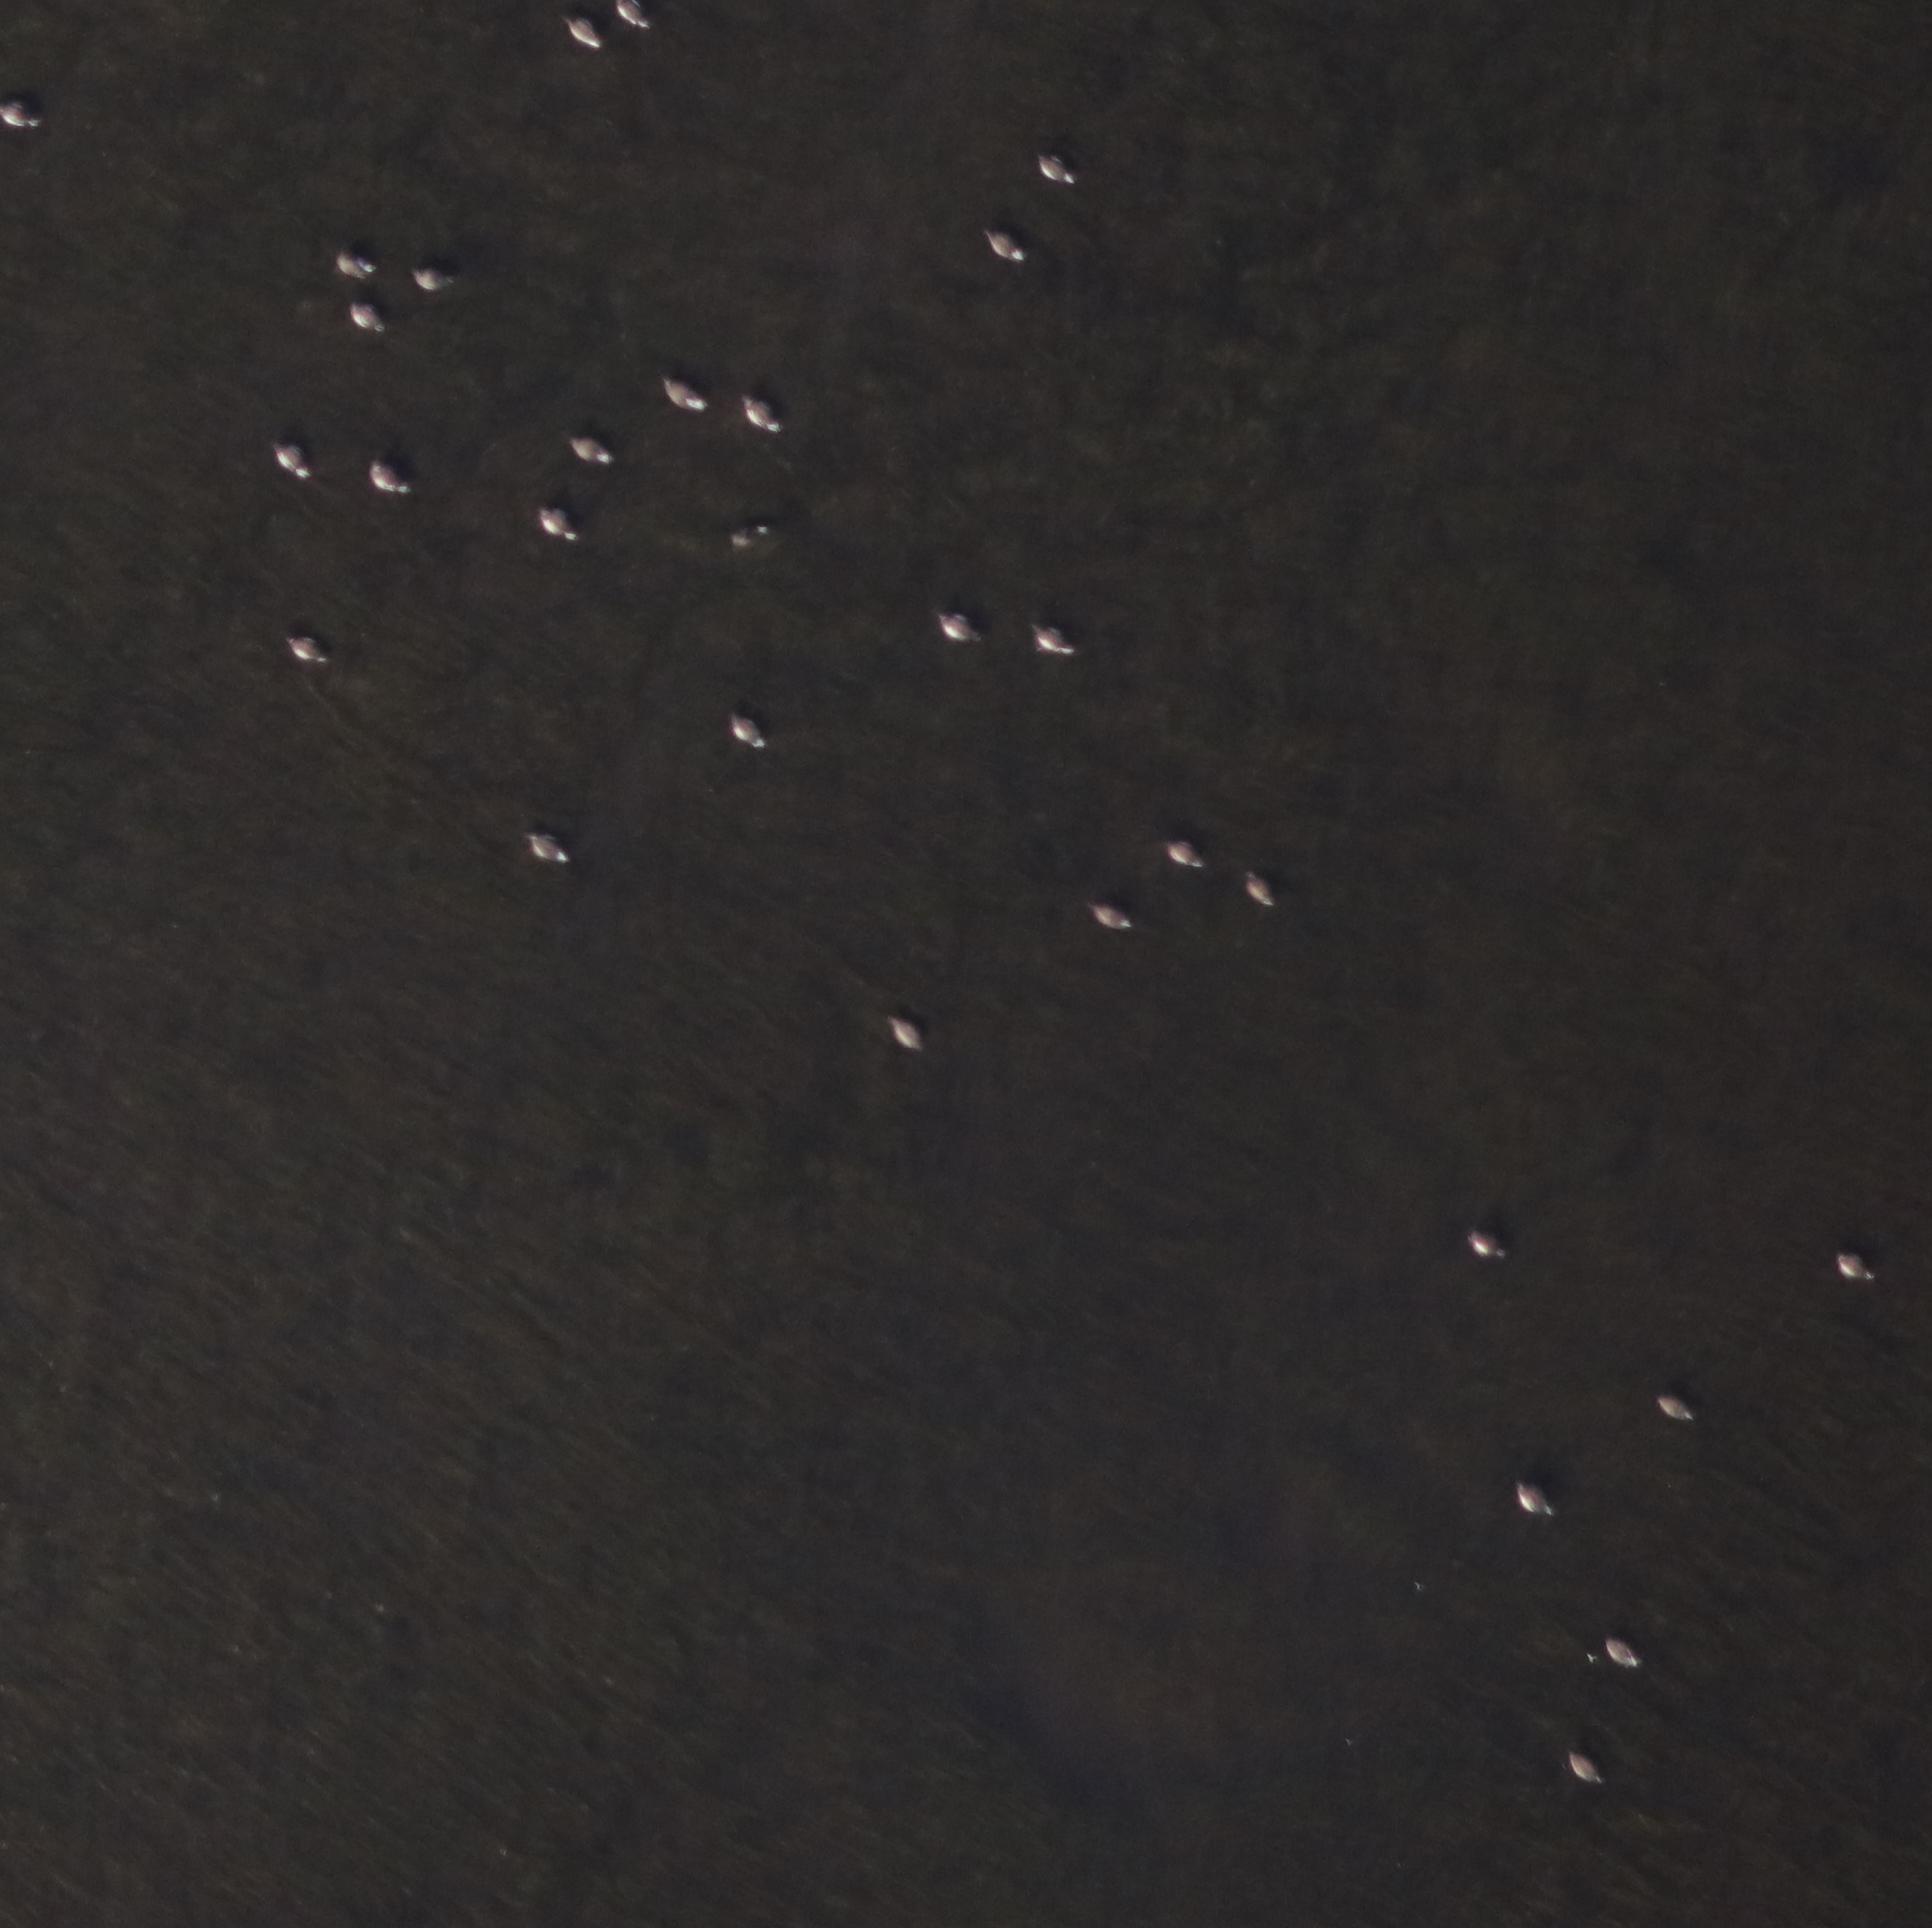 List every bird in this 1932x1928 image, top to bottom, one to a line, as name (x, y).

brant (630, 9)
brant (585, 30)
brant (19, 114)
brant (1055, 166)
brant (1004, 244)
brant (355, 260)
brant (435, 279)
brant (363, 314)
brant (690, 394)
brant (761, 411)
brant (588, 450)
brant (294, 458)
brant (386, 477)
brant (557, 520)
brant (745, 537)
brant (955, 626)
brant (1052, 638)
brant (306, 647)
brant (747, 728)
brant (549, 847)
brant (1185, 853)
brant (1261, 889)
brant (1108, 919)
brant (908, 1034)
brant (1486, 1248)
brant (1855, 1266)
brant (1676, 1407)
brant (1534, 1499)
brant (1619, 1652)
brant (1585, 1766)